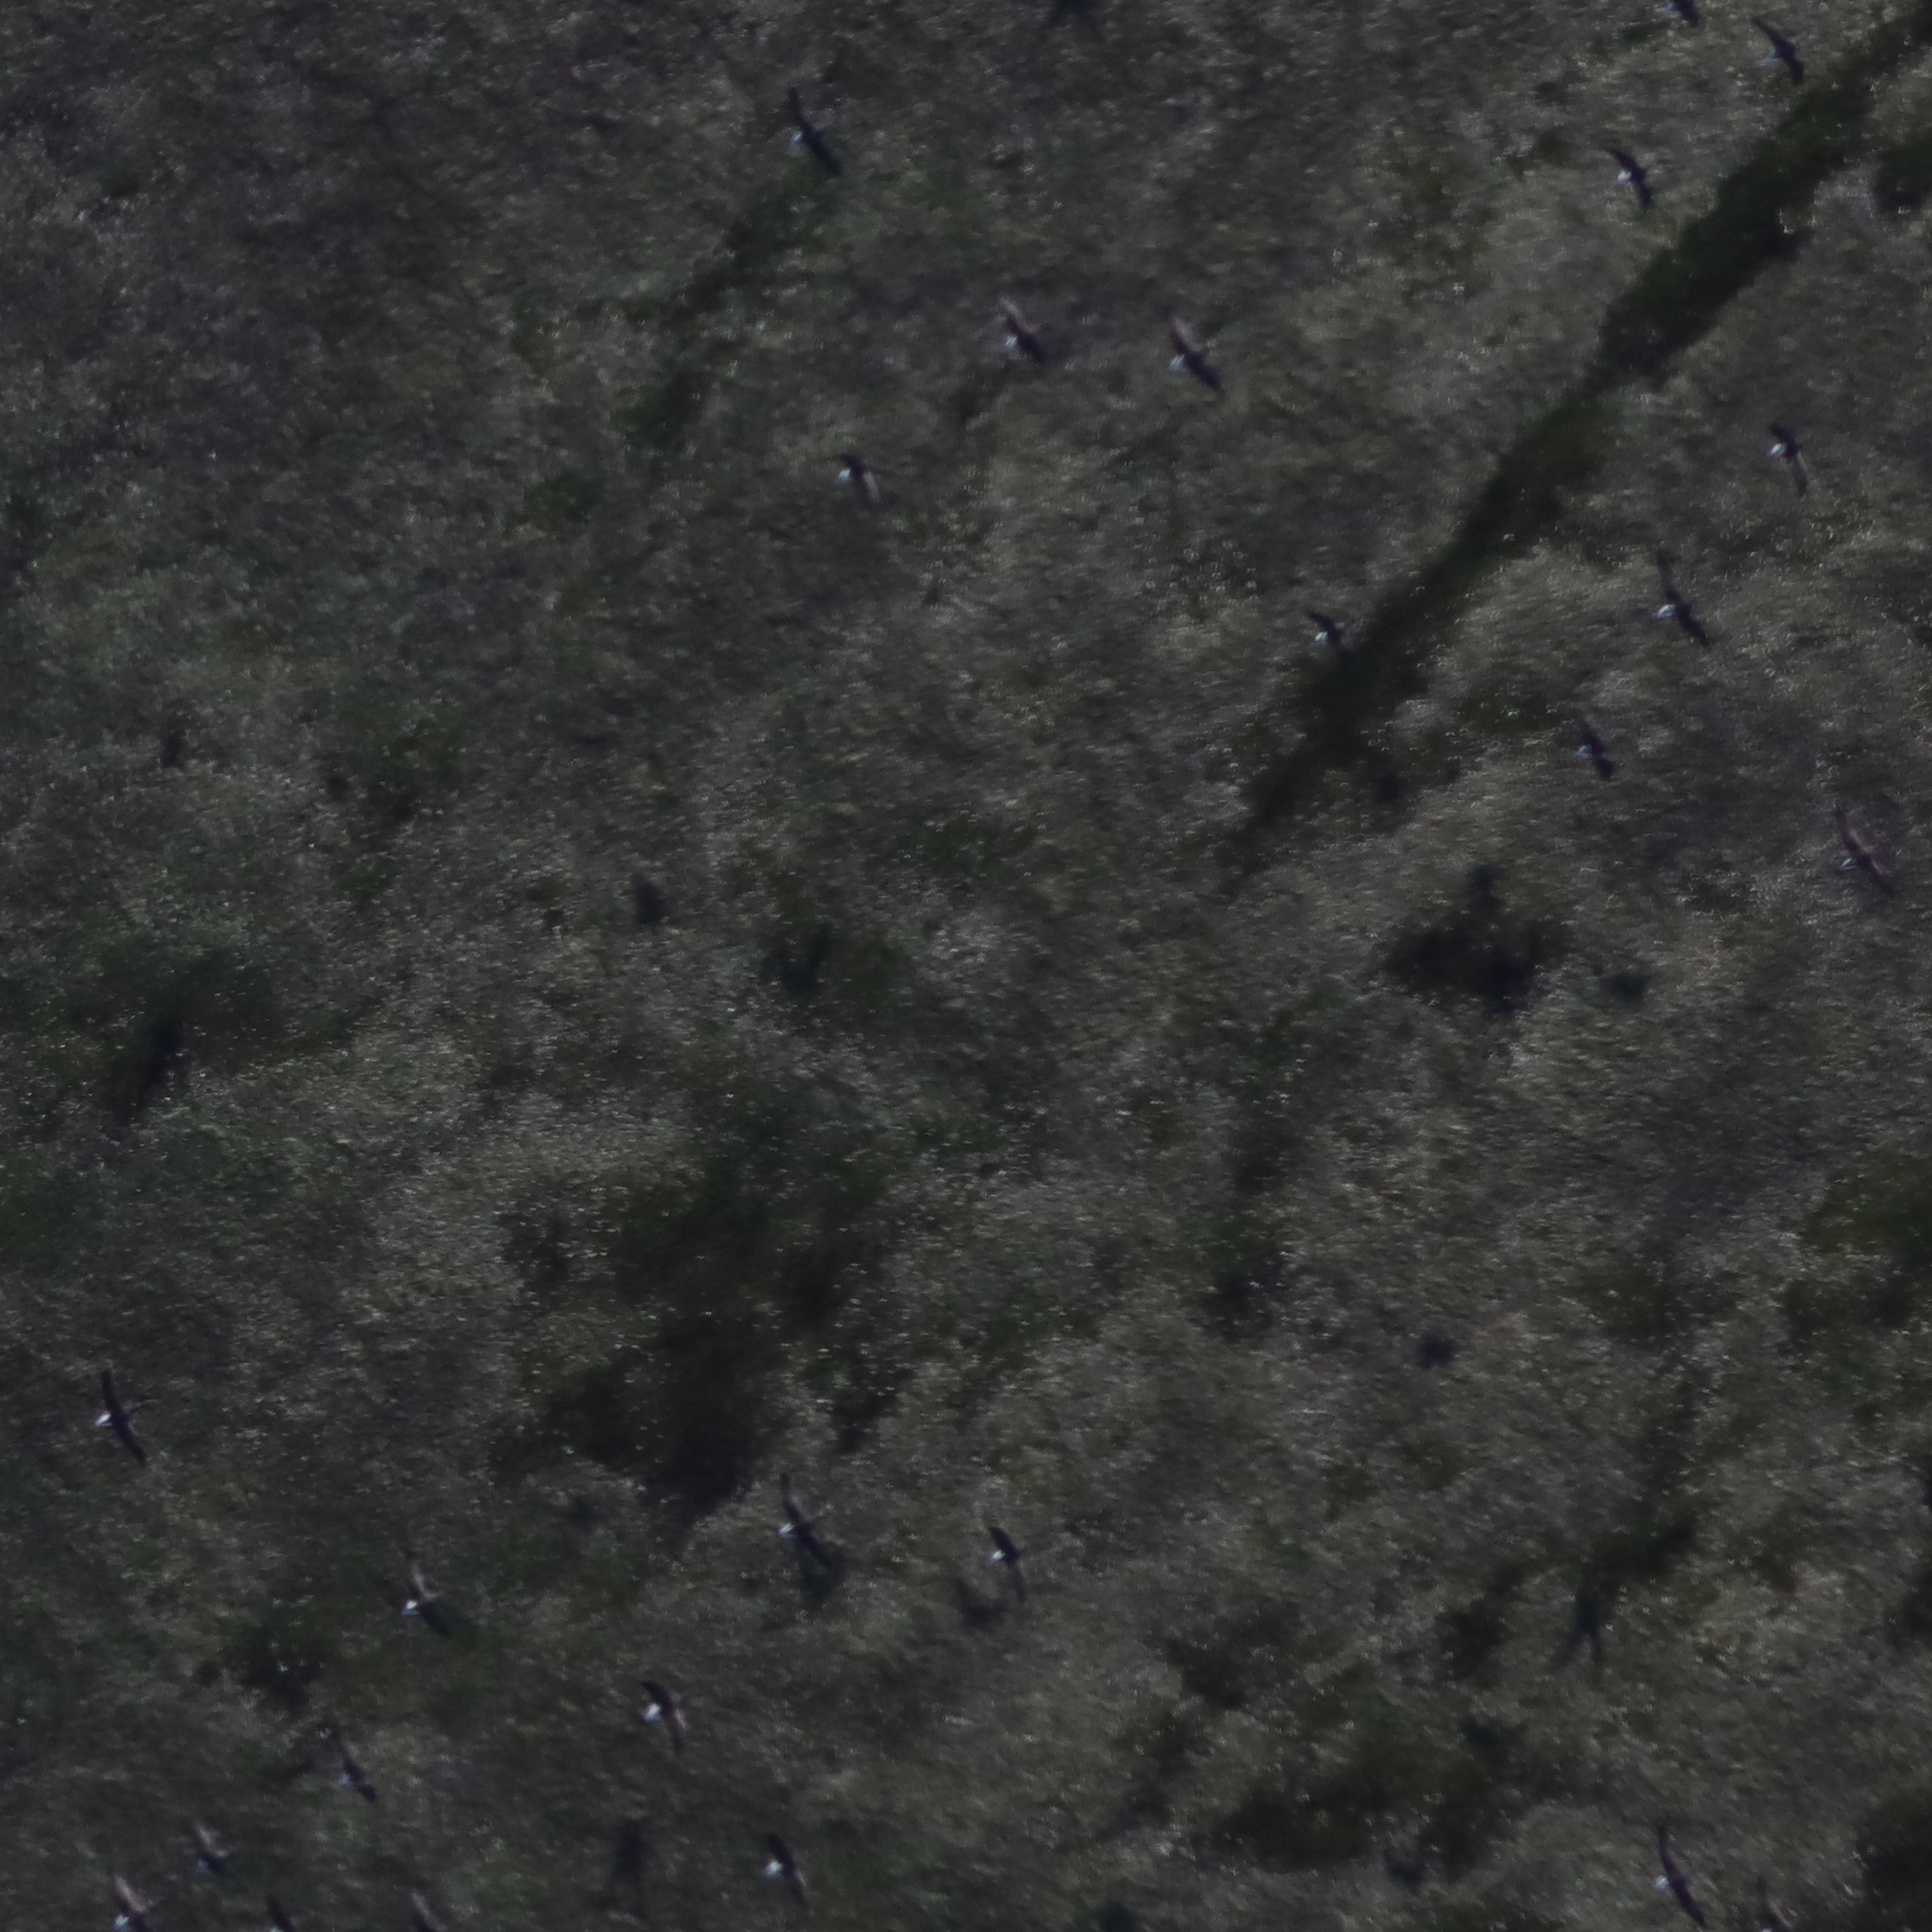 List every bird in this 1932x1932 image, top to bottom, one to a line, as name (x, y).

brant (1686, 12)
brant (1787, 68)
brant (799, 136)
brant (1633, 177)
brant (1006, 314)
brant (1197, 367)
brant (1780, 443)
brant (852, 472)
brant (1659, 608)
brant (1327, 626)
brant (1586, 755)
brant (1869, 855)
brant (131, 1427)
brant (803, 1527)
brant (1003, 1562)
brant (419, 1601)
brant (655, 1710)
brant (361, 1765)
brant (178, 1830)
brant (1680, 1871)
brant (779, 1874)
brant (119, 1900)
brant (279, 1918)
brant (1760, 1920)
brant (431, 1924)